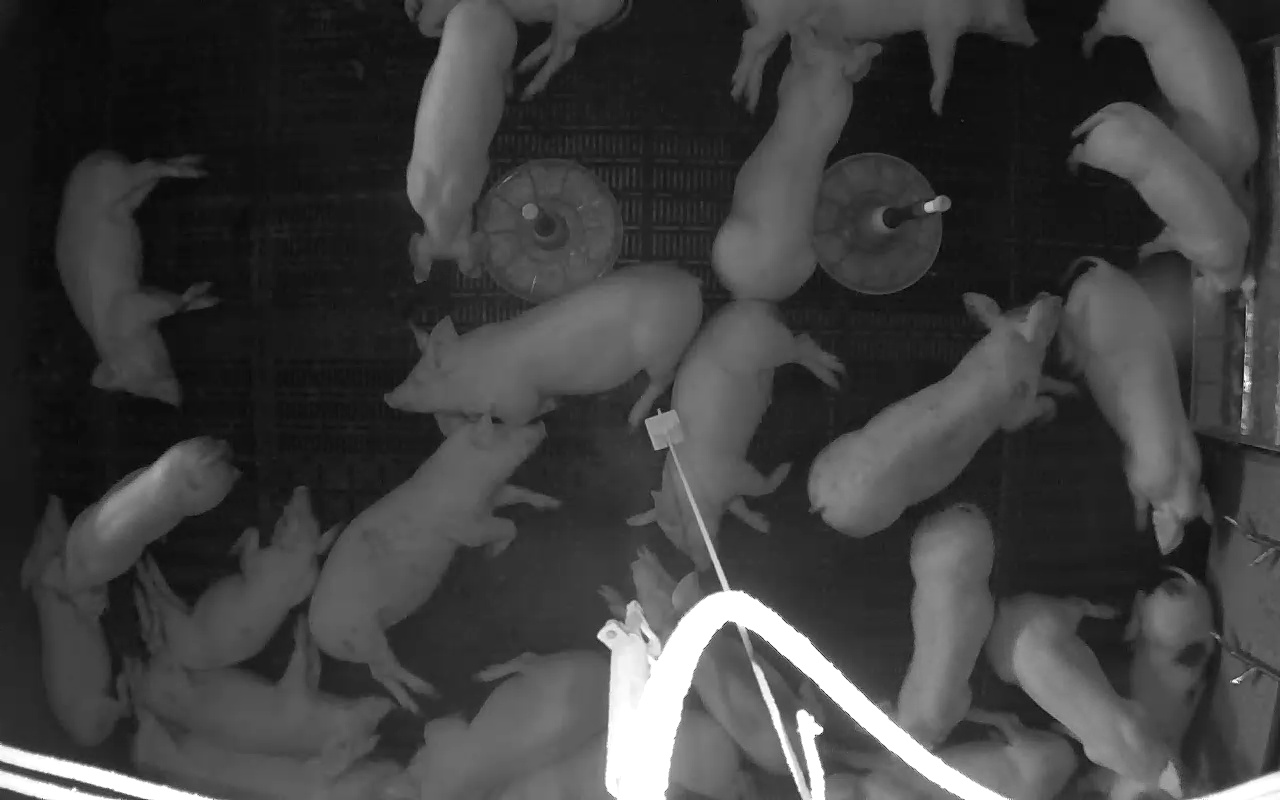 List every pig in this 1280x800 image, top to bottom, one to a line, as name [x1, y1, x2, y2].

pig [729, 0, 1036, 115]
pig [1082, 0, 1261, 221]
pig [403, 2, 635, 102]
pig [404, 6, 519, 283]
pig [714, 6, 882, 301]
pig [1066, 103, 1256, 315]
pig [56, 147, 219, 413]
pig [1058, 255, 1214, 560]
pig [382, 257, 708, 436]
pig [803, 290, 1084, 538]
pig [625, 299, 848, 572]
pig [309, 403, 564, 720]
pig [37, 434, 245, 623]
pig [135, 486, 347, 671]
pig [23, 495, 133, 753]
pig [854, 503, 996, 765]
pig [598, 545, 825, 778]
pig [1076, 564, 1217, 794]
pig [133, 587, 399, 779]
pig [987, 592, 1186, 799]
pig [373, 649, 611, 797]
pig [123, 658, 406, 799]
pig [501, 708, 753, 799]
pig [817, 711, 1080, 799]